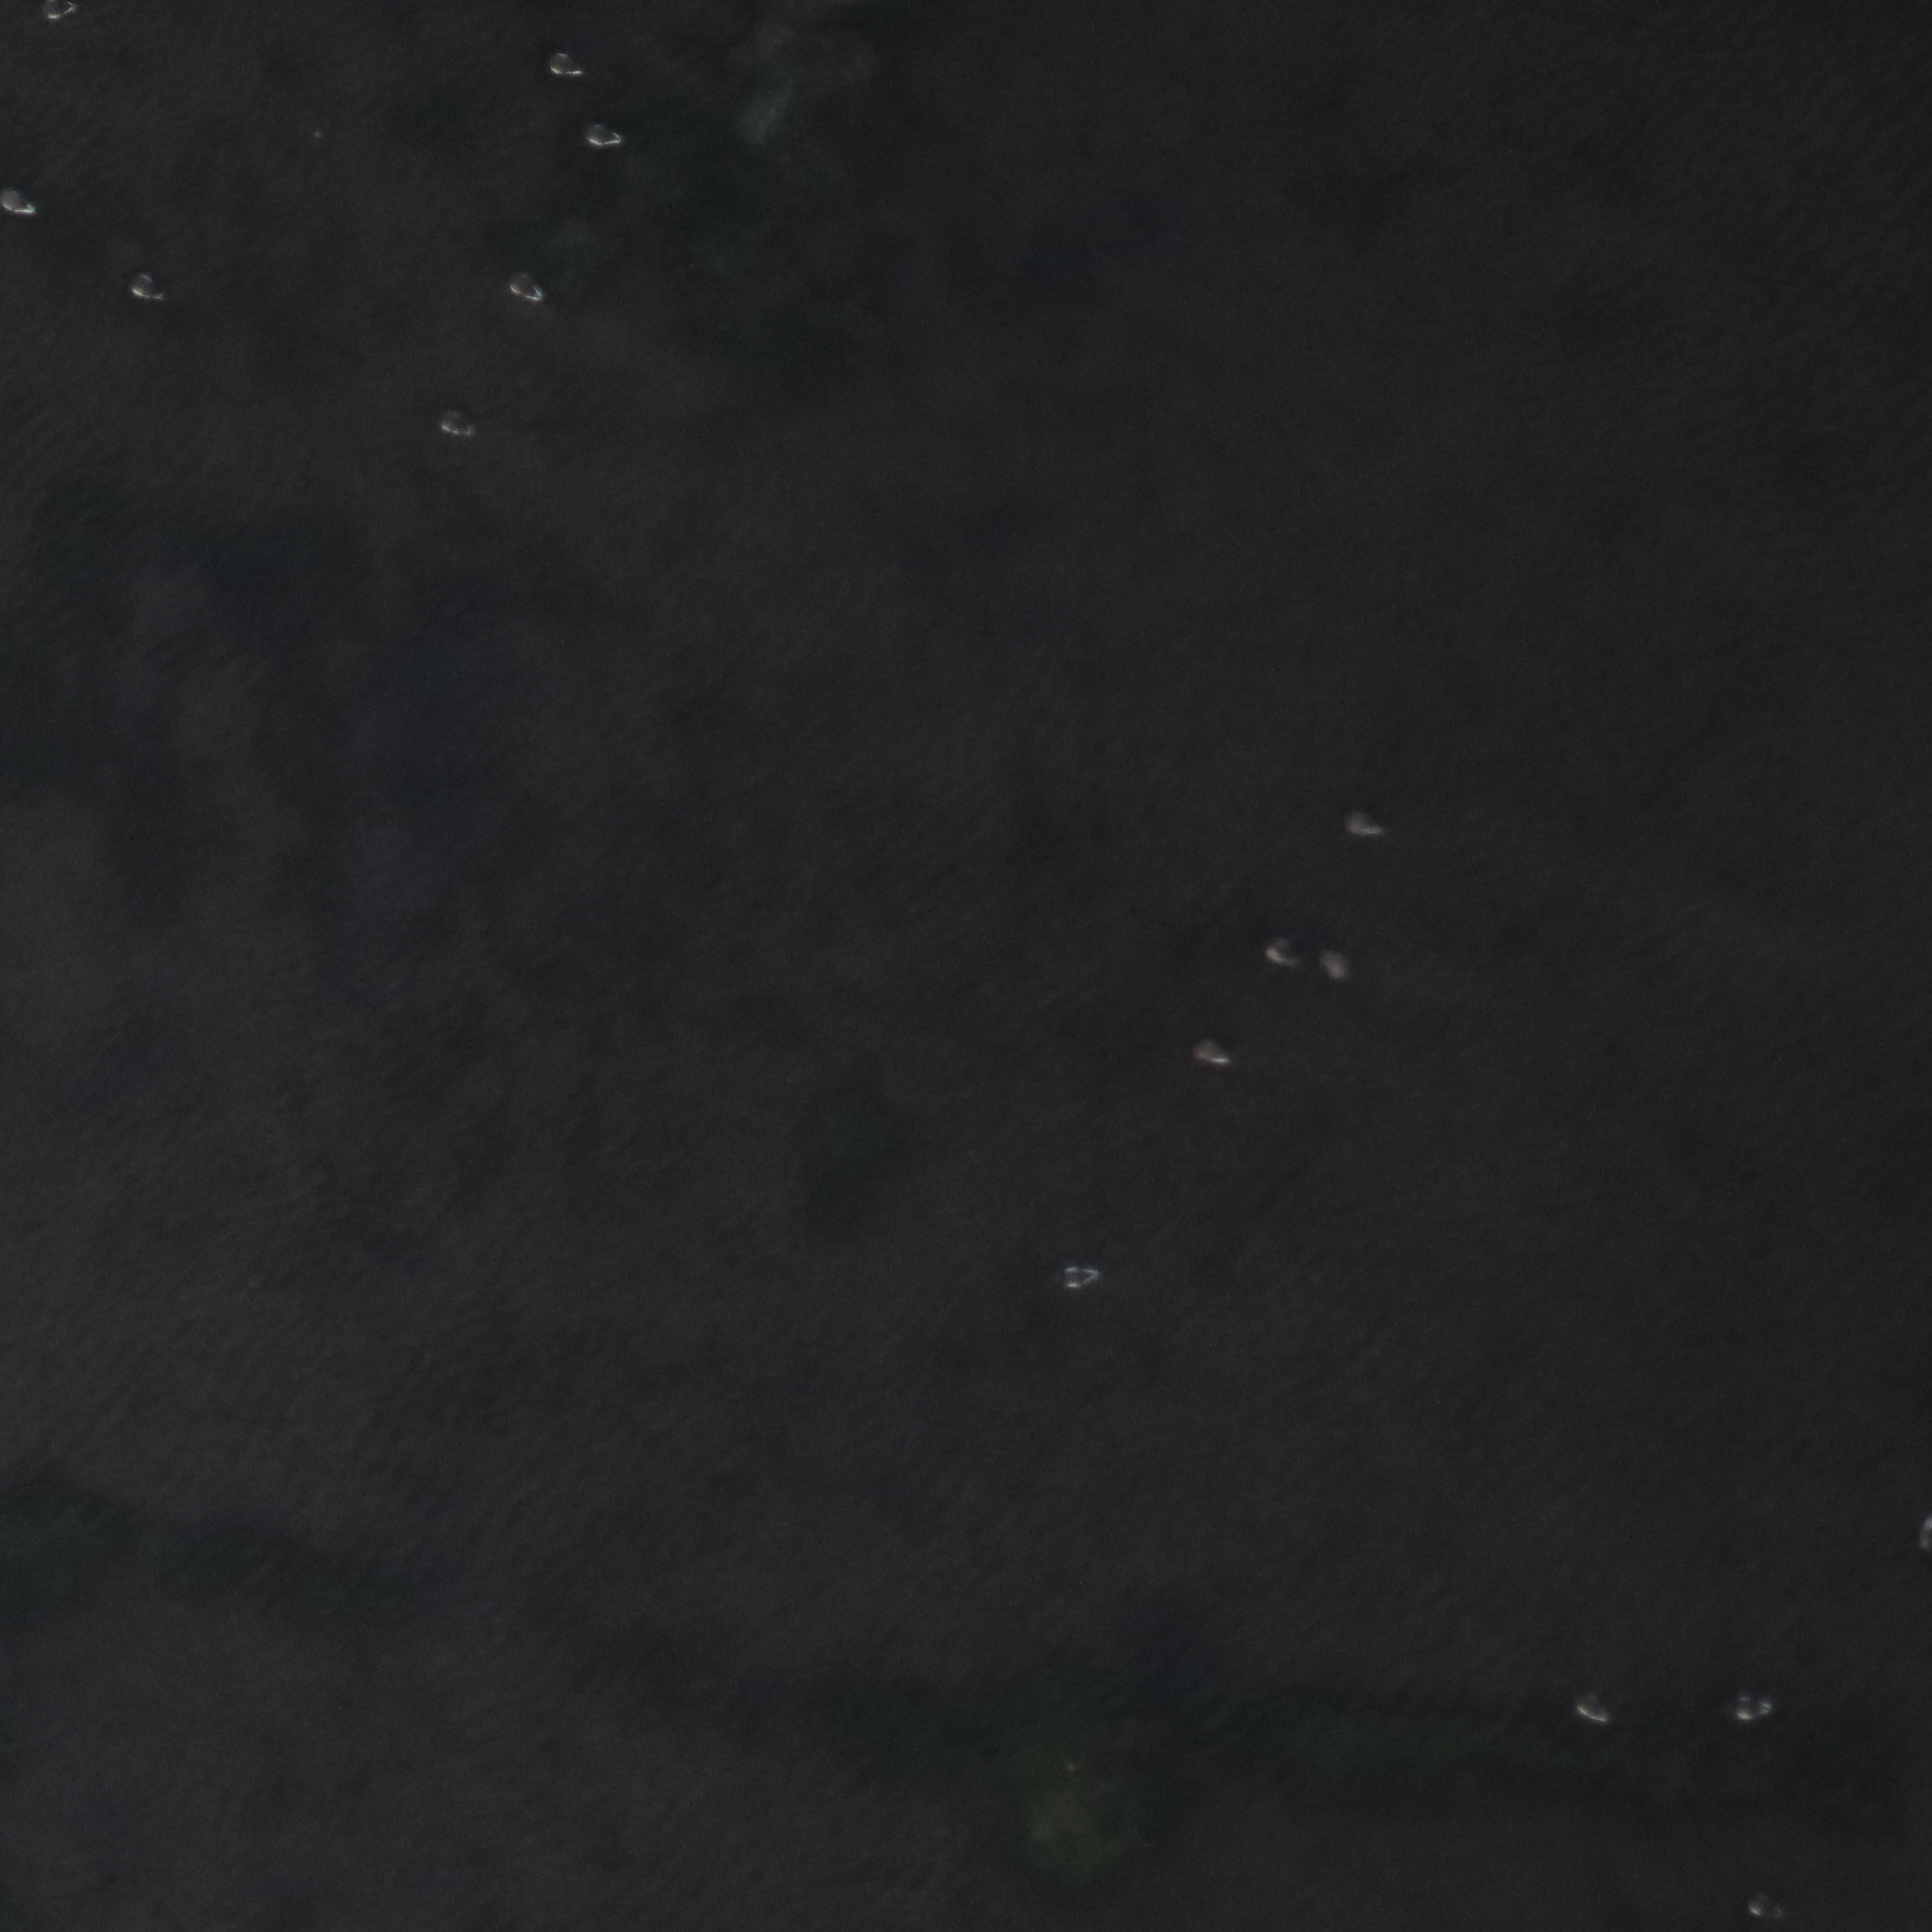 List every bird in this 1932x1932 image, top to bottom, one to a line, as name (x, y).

brant (563, 64)
brant (599, 133)
brant (15, 204)
brant (146, 285)
brant (530, 289)
brant (454, 426)
brant (1358, 817)
brant (1280, 959)
brant (1337, 967)
brant (1209, 1050)
brant (1079, 1278)
brant (1749, 1707)
brant (1589, 1714)
brant (1763, 1904)